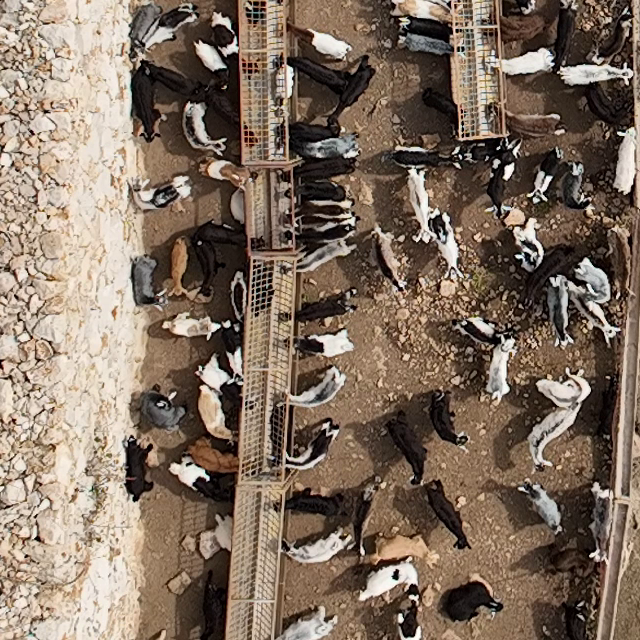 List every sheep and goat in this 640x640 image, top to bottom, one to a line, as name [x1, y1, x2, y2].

goat [128, 0, 161, 59]
goat [135, 0, 197, 54]
goat [381, 0, 458, 10]
goat [392, 0, 466, 28]
goat [485, 0, 536, 12]
goat [556, 0, 576, 68]
goat [489, 1, 556, 42]
goat [589, 5, 633, 64]
goat [210, 11, 260, 79]
goat [398, 16, 461, 41]
goat [280, 19, 352, 58]
goat [398, 33, 467, 58]
goat [193, 39, 231, 88]
goat [483, 47, 555, 76]
goat [274, 52, 348, 93]
goat [326, 55, 382, 126]
goat [140, 60, 195, 95]
goat [557, 62, 634, 87]
goat [127, 67, 162, 142]
goat [585, 81, 632, 123]
goat [422, 86, 466, 137]
goat [202, 88, 258, 147]
goat [182, 101, 228, 155]
goat [487, 102, 559, 139]
goat [276, 122, 341, 142]
goat [611, 126, 638, 193]
goat [277, 132, 361, 160]
goat [466, 136, 509, 160]
goat [482, 140, 522, 220]
goat [393, 145, 465, 169]
goat [526, 146, 564, 204]
goat [199, 156, 258, 189]
goat [280, 157, 357, 183]
goat [562, 162, 591, 208]
goat [403, 169, 437, 242]
goat [128, 175, 192, 210]
goat [282, 180, 349, 200]
goat [285, 198, 355, 223]
goat [426, 210, 464, 281]
goat [285, 217, 360, 243]
goat [512, 218, 543, 273]
goat [197, 220, 266, 249]
goat [364, 230, 406, 292]
goat [191, 235, 226, 299]
goat [167, 236, 188, 297]
goat [280, 239, 356, 273]
goat [514, 243, 580, 314]
goat [130, 254, 168, 311]
goat [575, 257, 611, 305]
goat [231, 270, 249, 324]
goat [548, 275, 573, 348]
goat [567, 282, 619, 344]
goat [278, 288, 357, 322]
goat [161, 312, 221, 340]
goat [454, 317, 508, 343]
goat [220, 321, 246, 385]
goat [282, 327, 355, 358]
goat [484, 337, 515, 396]
goat [193, 355, 258, 412]
goat [534, 365, 591, 406]
goat [278, 367, 346, 408]
goat [198, 384, 240, 445]
goat [136, 388, 187, 431]
goat [430, 388, 469, 446]
goat [527, 407, 581, 476]
goat [385, 419, 427, 485]
goat [273, 420, 338, 471]
goat [185, 434, 257, 473]
goat [125, 435, 155, 501]
goat [167, 453, 233, 503]
goat [518, 475, 564, 535]
goat [424, 481, 473, 550]
goat [590, 481, 614, 565]
goat [273, 487, 344, 516]
goat [355, 488, 376, 557]
goat [282, 525, 351, 565]
goat [374, 531, 438, 570]
goat [541, 548, 593, 572]
goat [357, 558, 420, 600]
goat [204, 571, 224, 633]
goat [440, 579, 504, 624]
goat [564, 602, 586, 639]
goat [284, 603, 339, 633]
goat [398, 603, 422, 632]